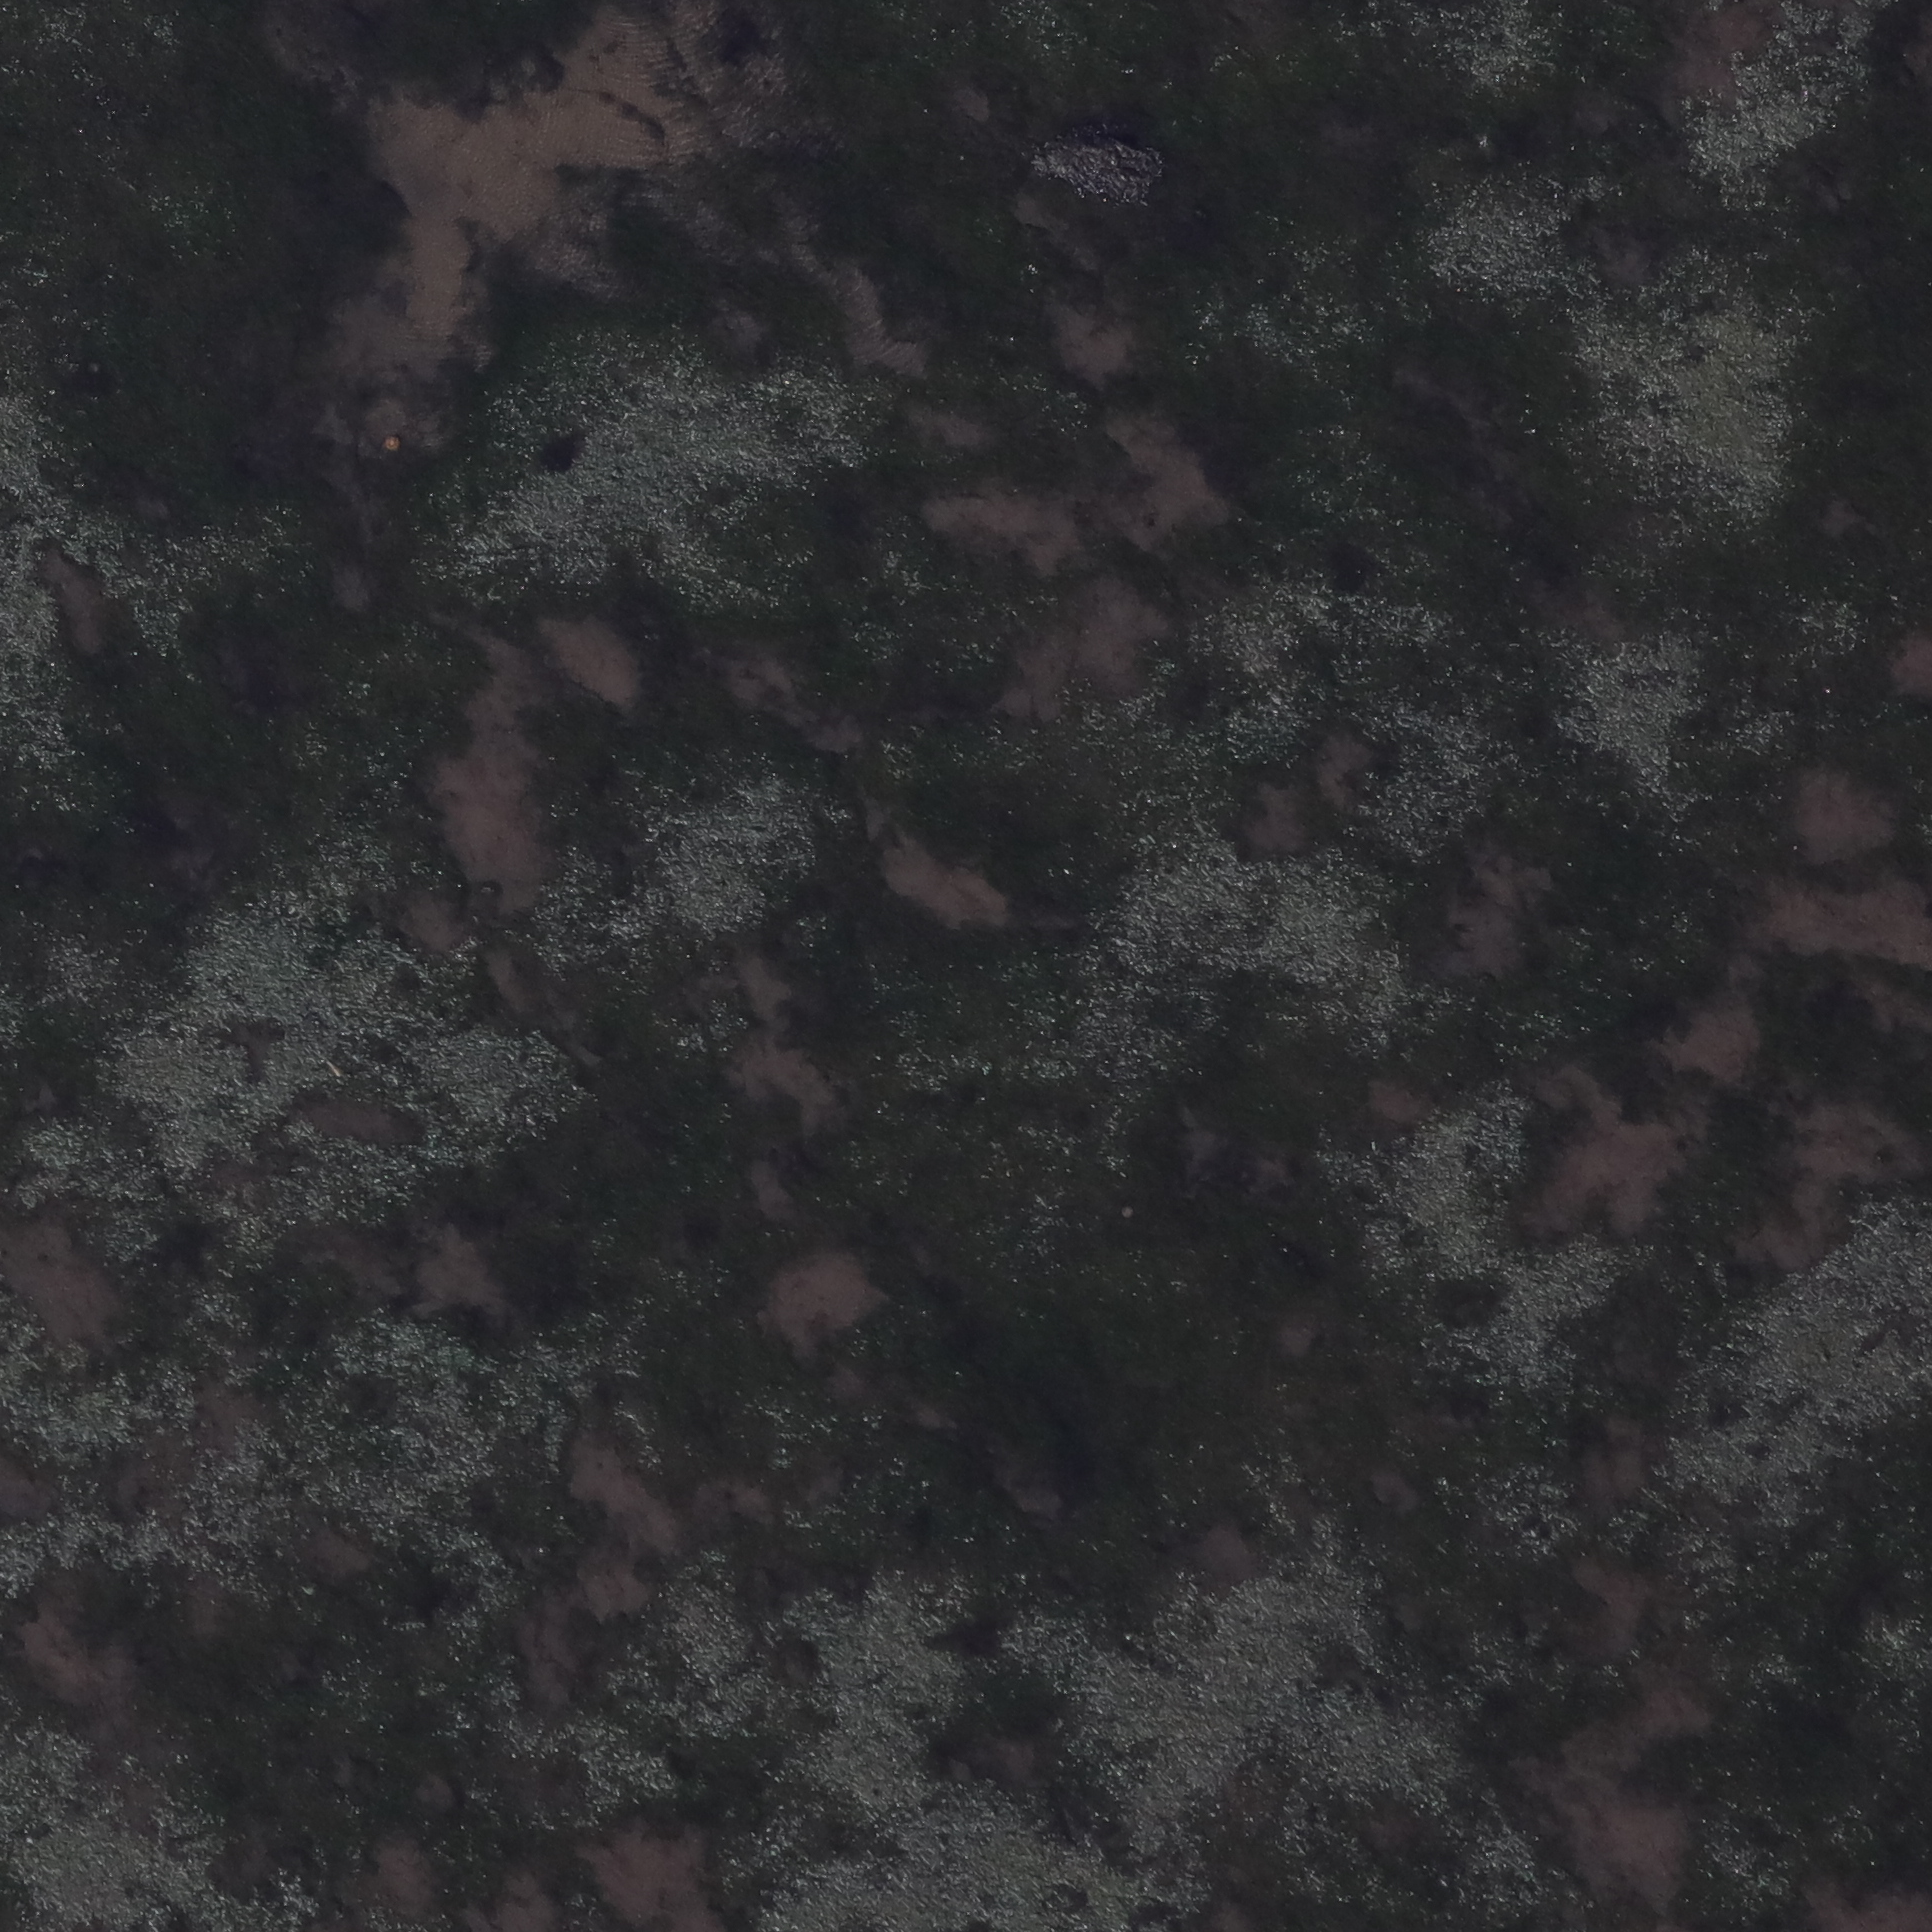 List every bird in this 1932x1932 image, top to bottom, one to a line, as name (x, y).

None